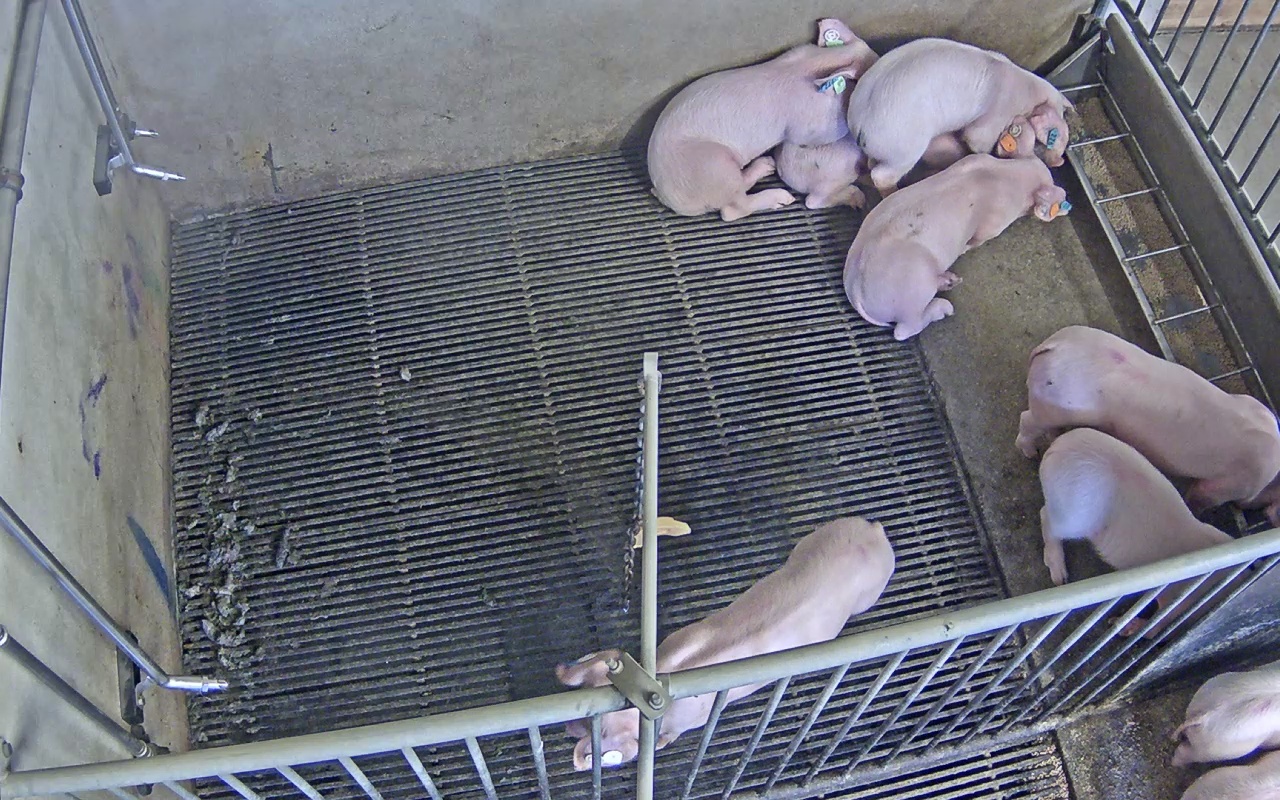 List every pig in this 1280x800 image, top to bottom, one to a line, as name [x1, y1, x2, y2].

pig [646, 18, 881, 222]
pig [847, 38, 1077, 200]
pig [842, 114, 1074, 340]
pig [774, 132, 969, 211]
pig [1014, 326, 1280, 529]
pig [1038, 427, 1264, 642]
pig [556, 516, 898, 772]
pig [1170, 660, 1280, 769]
pig [1179, 748, 1280, 798]